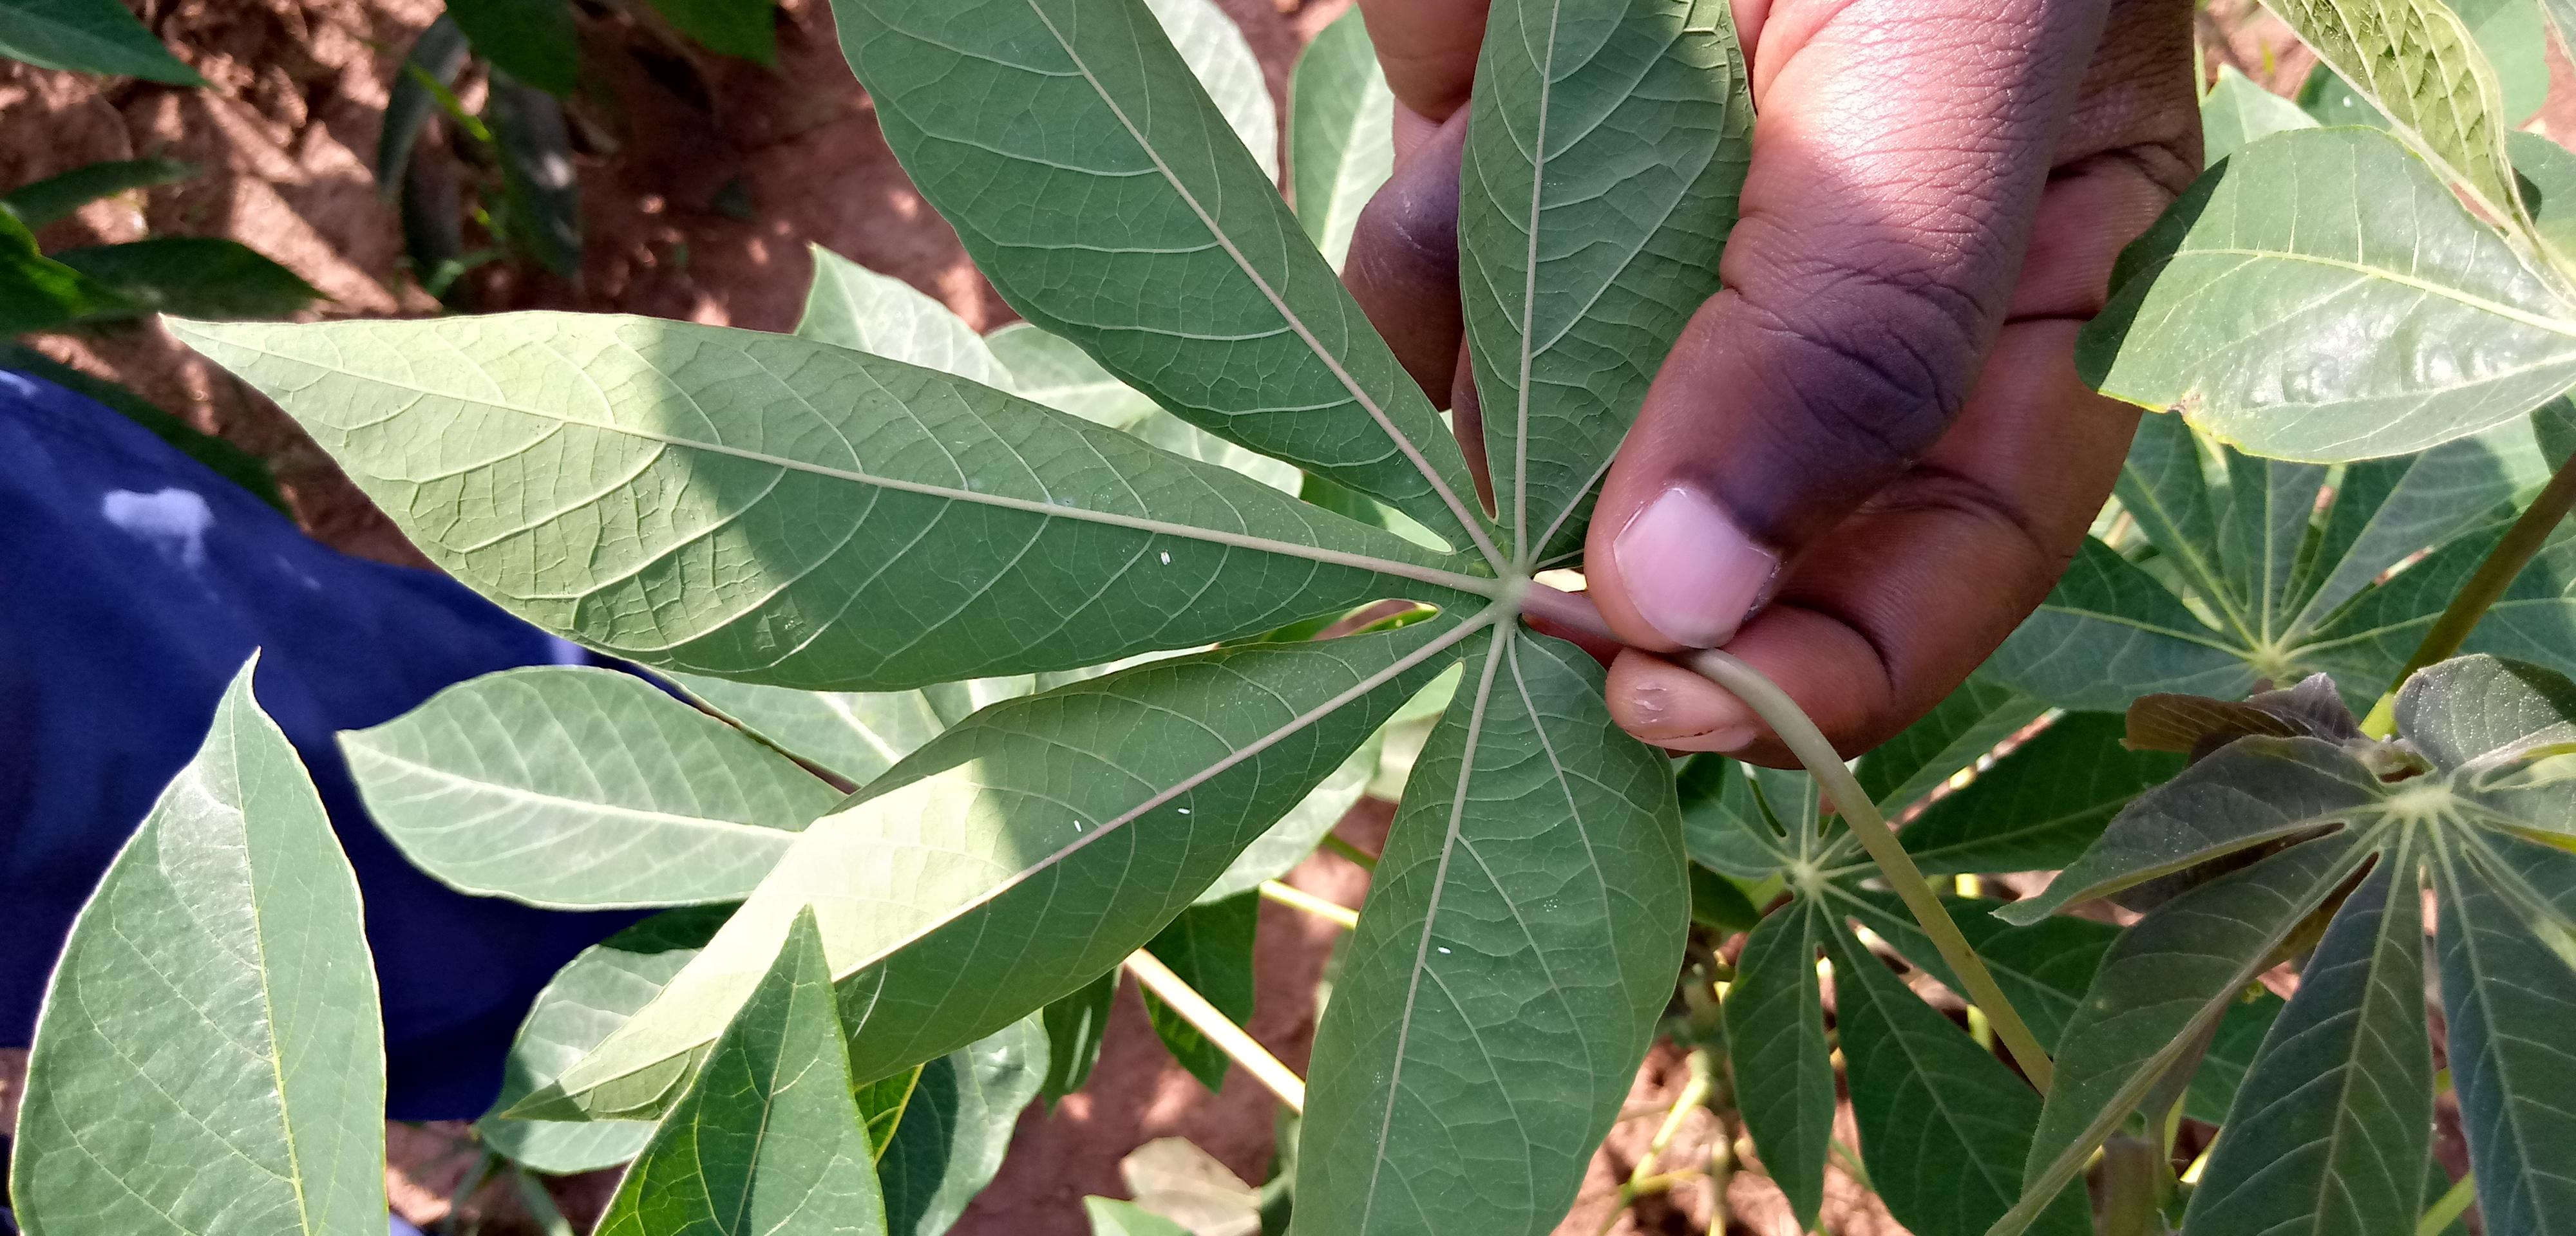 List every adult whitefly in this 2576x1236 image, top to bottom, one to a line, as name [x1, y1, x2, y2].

whitefly [1160, 551, 1168, 567]
whitefly [1164, 551, 1171, 564]
whitefly [1175, 804, 1192, 816]
whitefly [1070, 818, 1086, 834]
whitefly [1435, 944, 1452, 956]